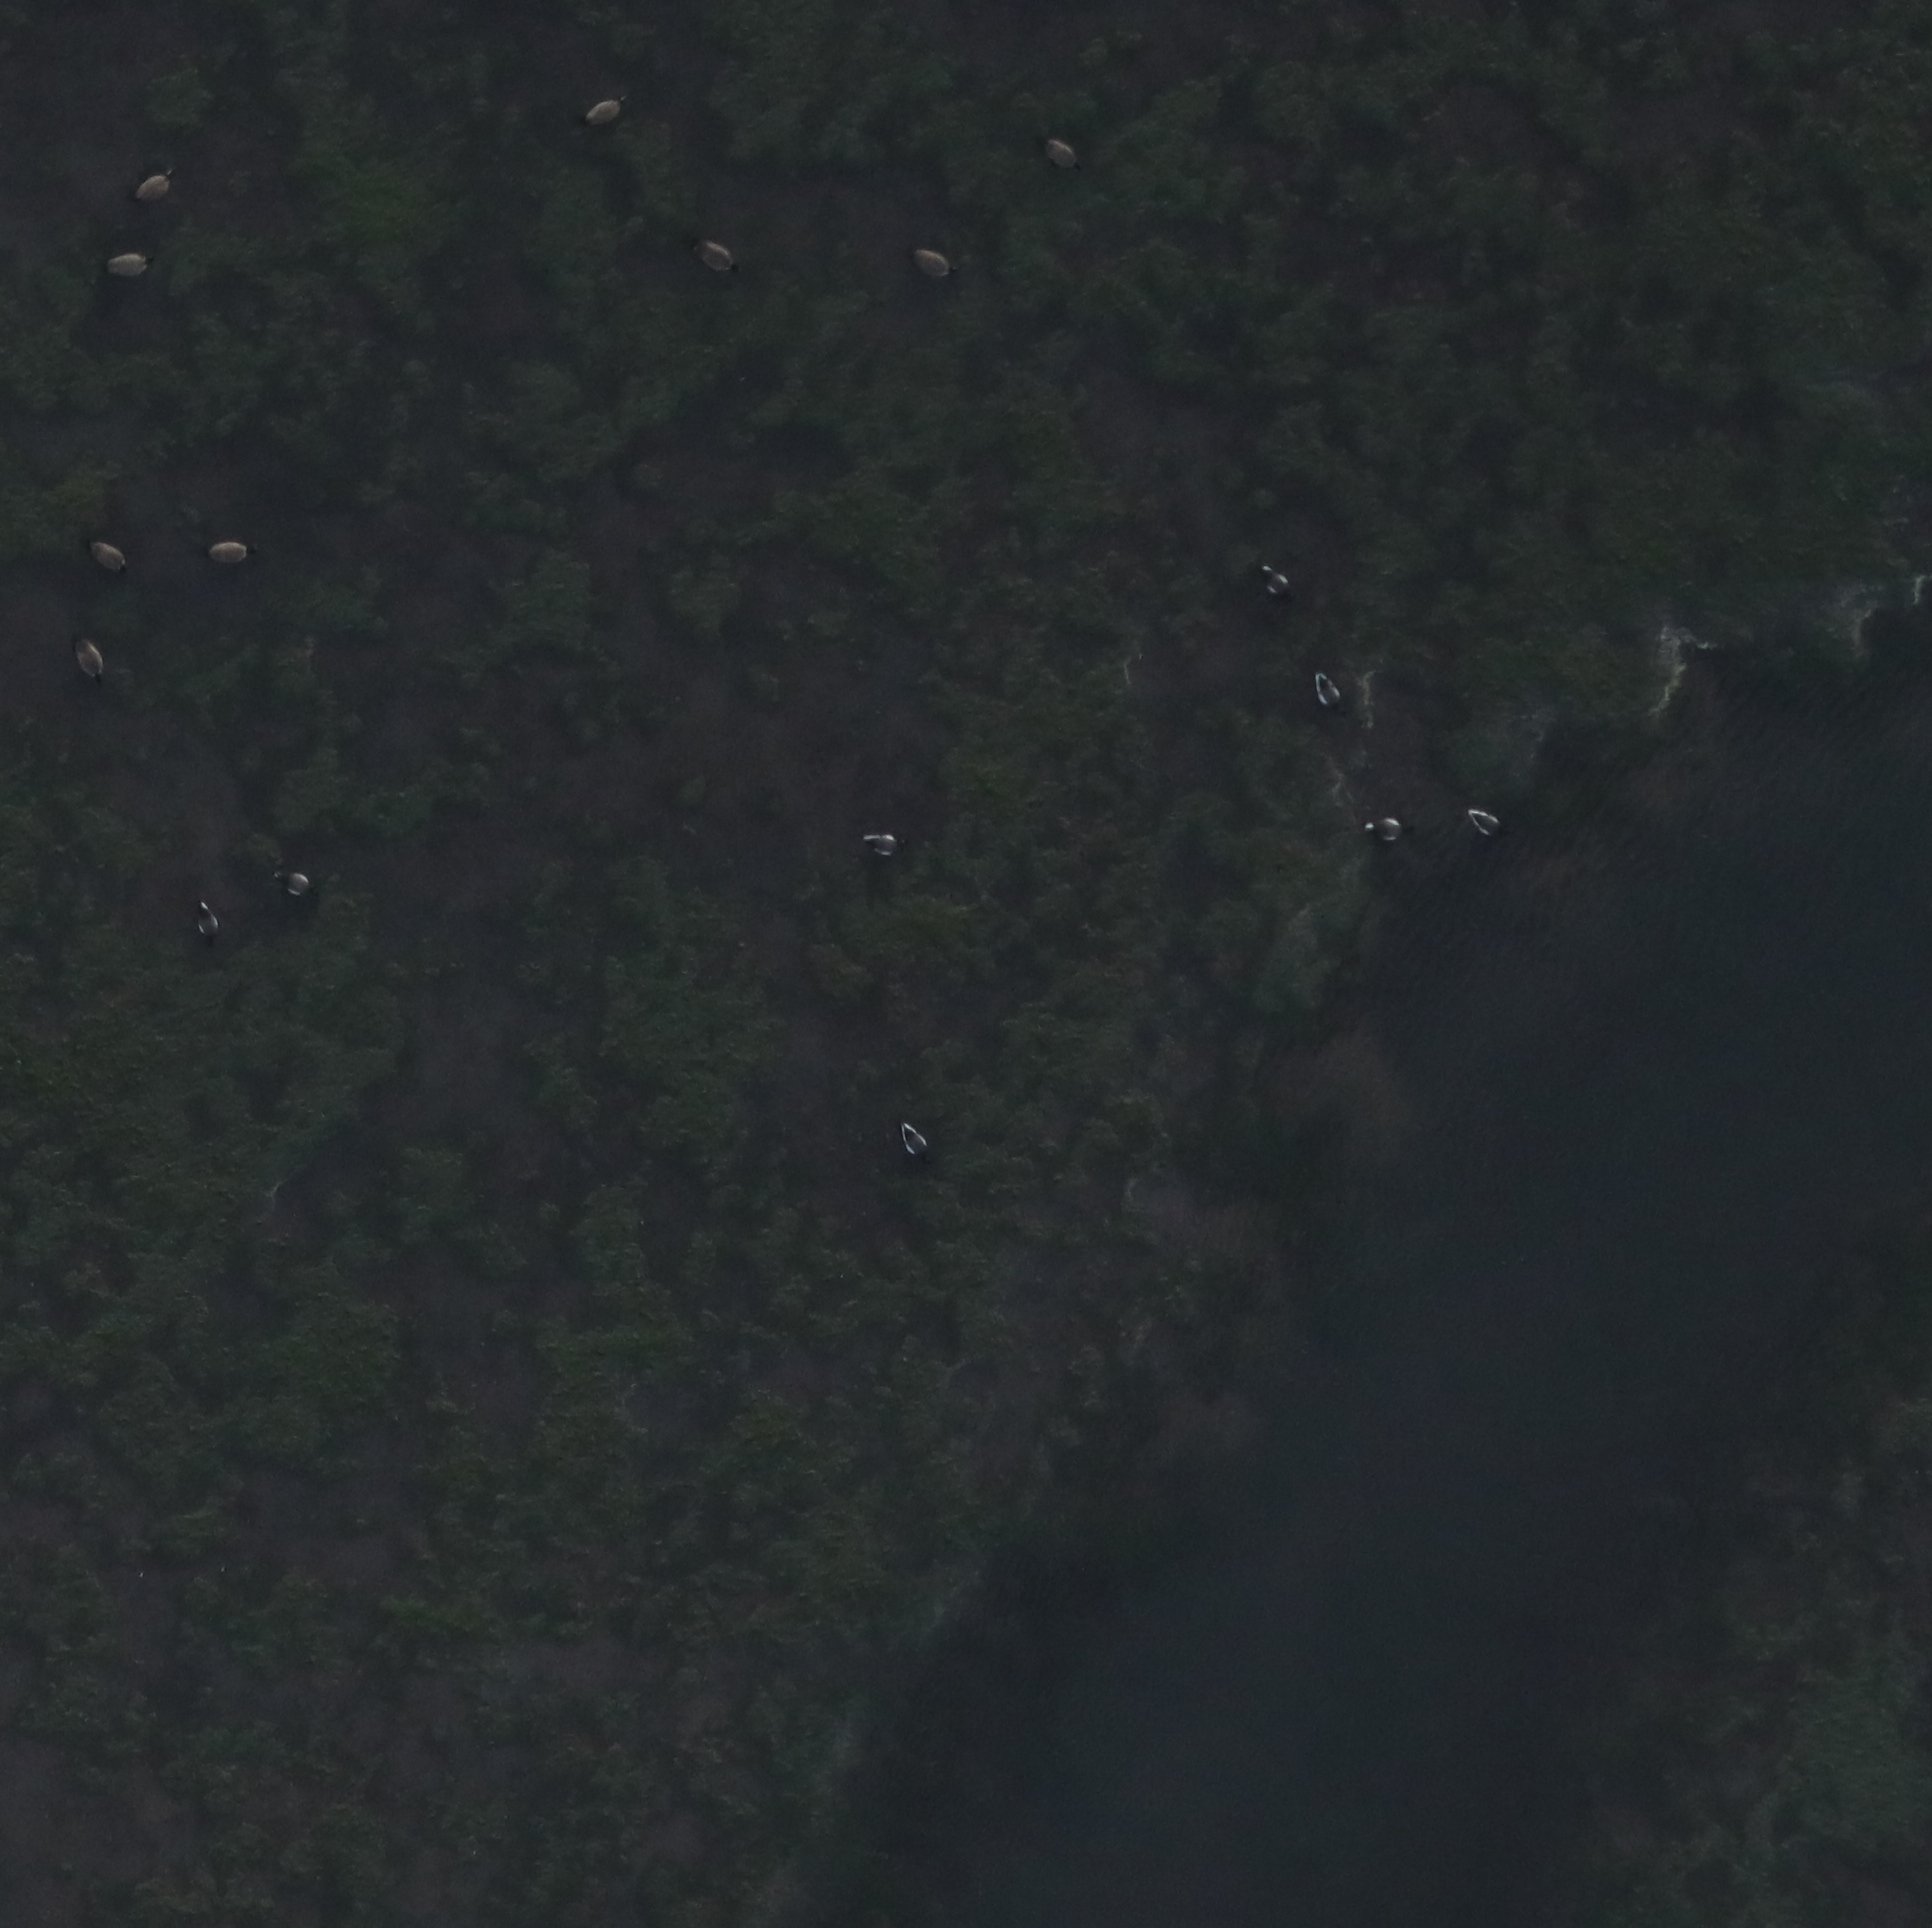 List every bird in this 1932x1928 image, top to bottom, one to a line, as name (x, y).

Canada goose (604, 112)
brant (1061, 153)
Canada goose (155, 186)
Canada goose (715, 257)
Canada goose (932, 263)
Canada goose (128, 265)
Canada goose (228, 554)
Canada goose (108, 558)
brant (1274, 583)
Canada goose (89, 661)
brant (1327, 693)
brant (1483, 821)
brant (1388, 829)
brant (885, 845)
brant (296, 885)
brant (209, 922)
brant (914, 1141)